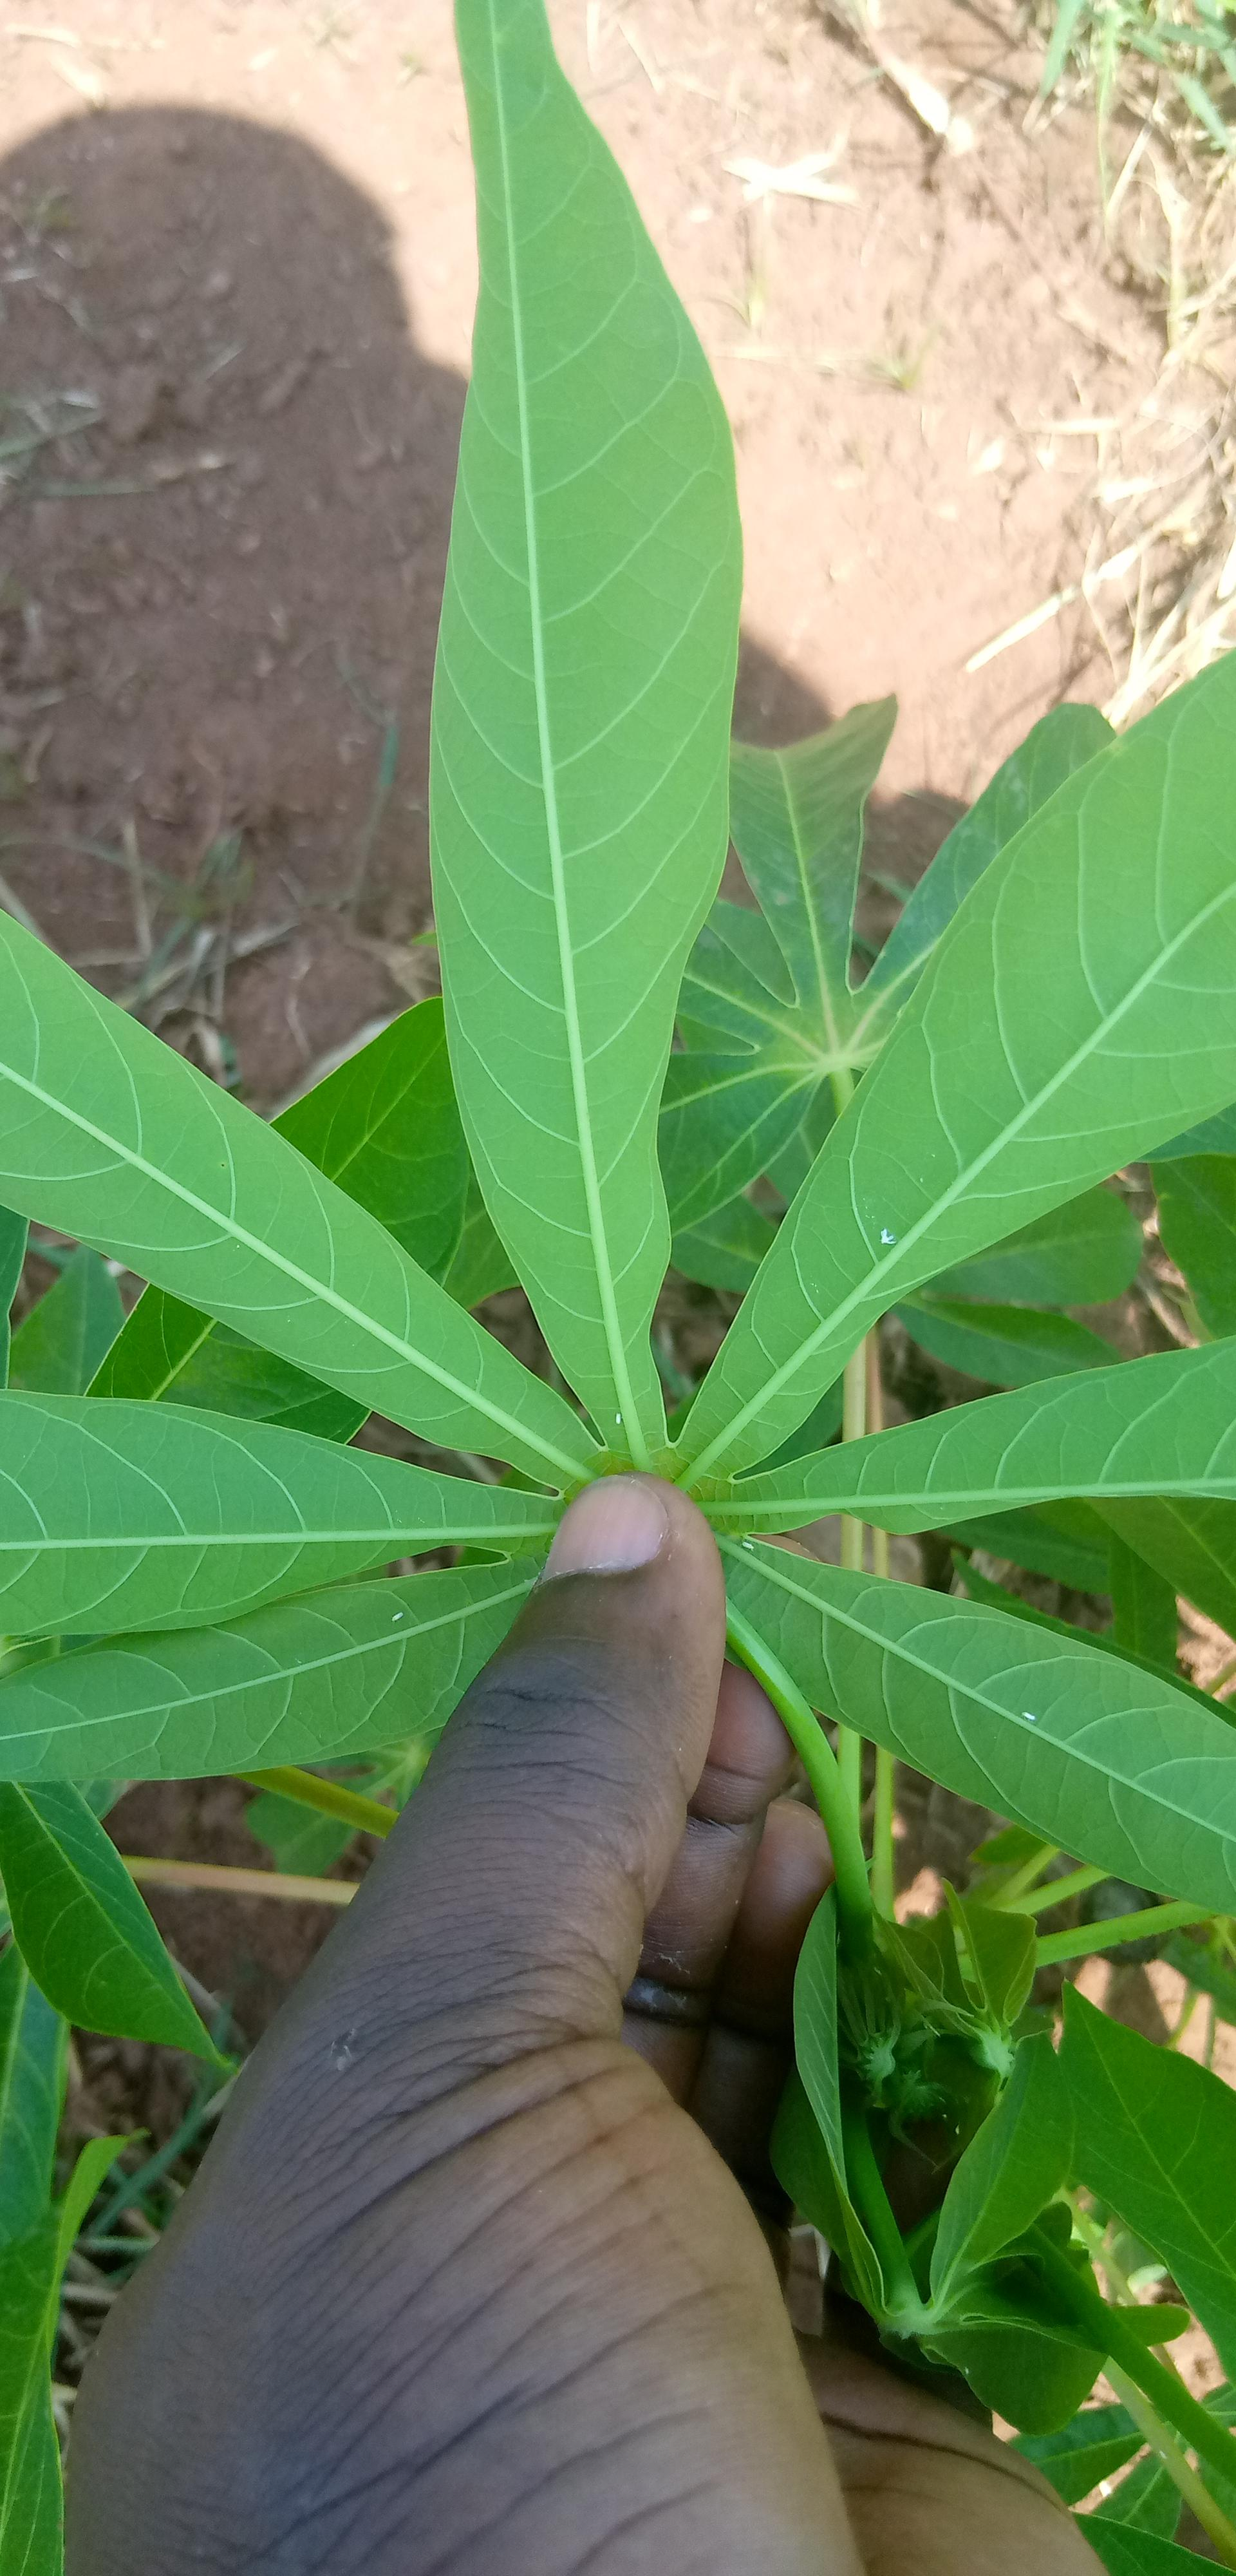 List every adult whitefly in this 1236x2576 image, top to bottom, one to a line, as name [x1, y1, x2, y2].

whitefly [879, 1226, 897, 1247]
whitefly [614, 1412, 623, 1426]
whitefly [740, 1540, 754, 1551]
whitefly [391, 1611, 404, 1622]
whitefly [1019, 1710, 1036, 1721]